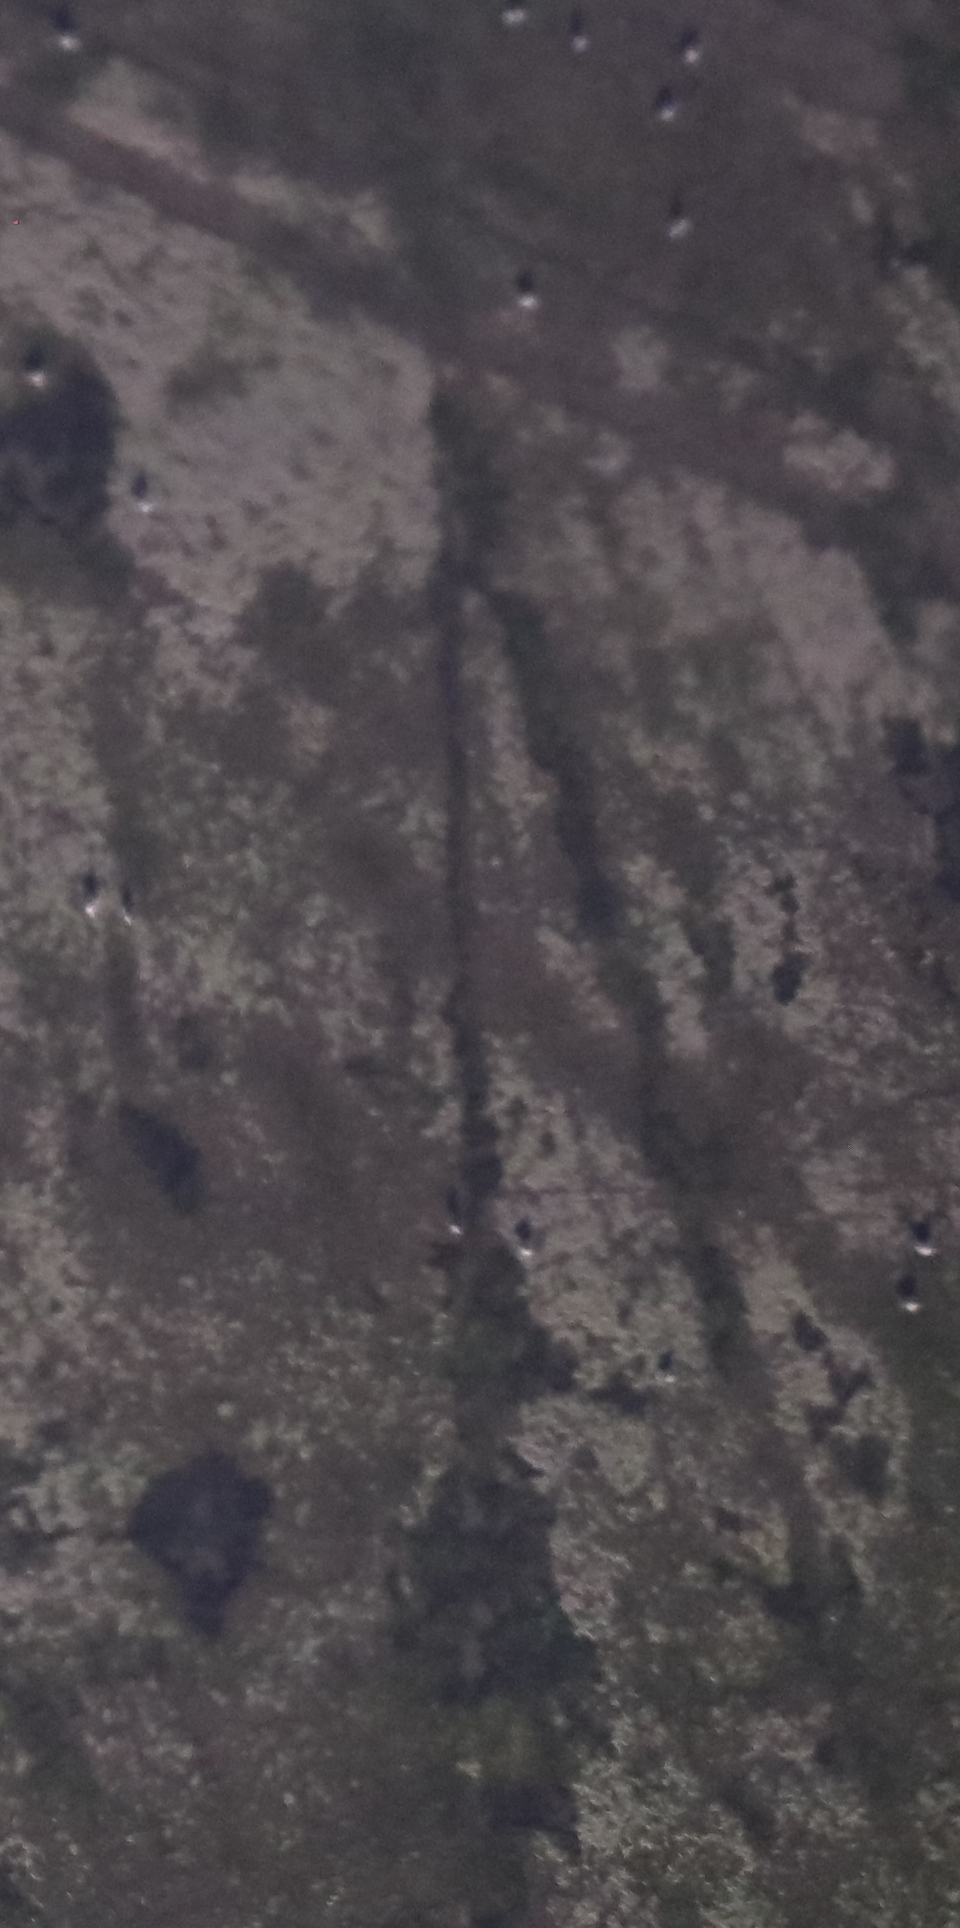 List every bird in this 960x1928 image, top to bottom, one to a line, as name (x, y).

brant (509, 12)
brant (65, 31)
brant (574, 39)
brant (692, 56)
brant (676, 105)
brant (680, 218)
brant (524, 296)
brant (38, 380)
brant (146, 509)
brant (83, 908)
brant (129, 917)
brant (456, 1226)
brant (918, 1241)
brant (525, 1251)
brant (908, 1302)
brant (671, 1376)